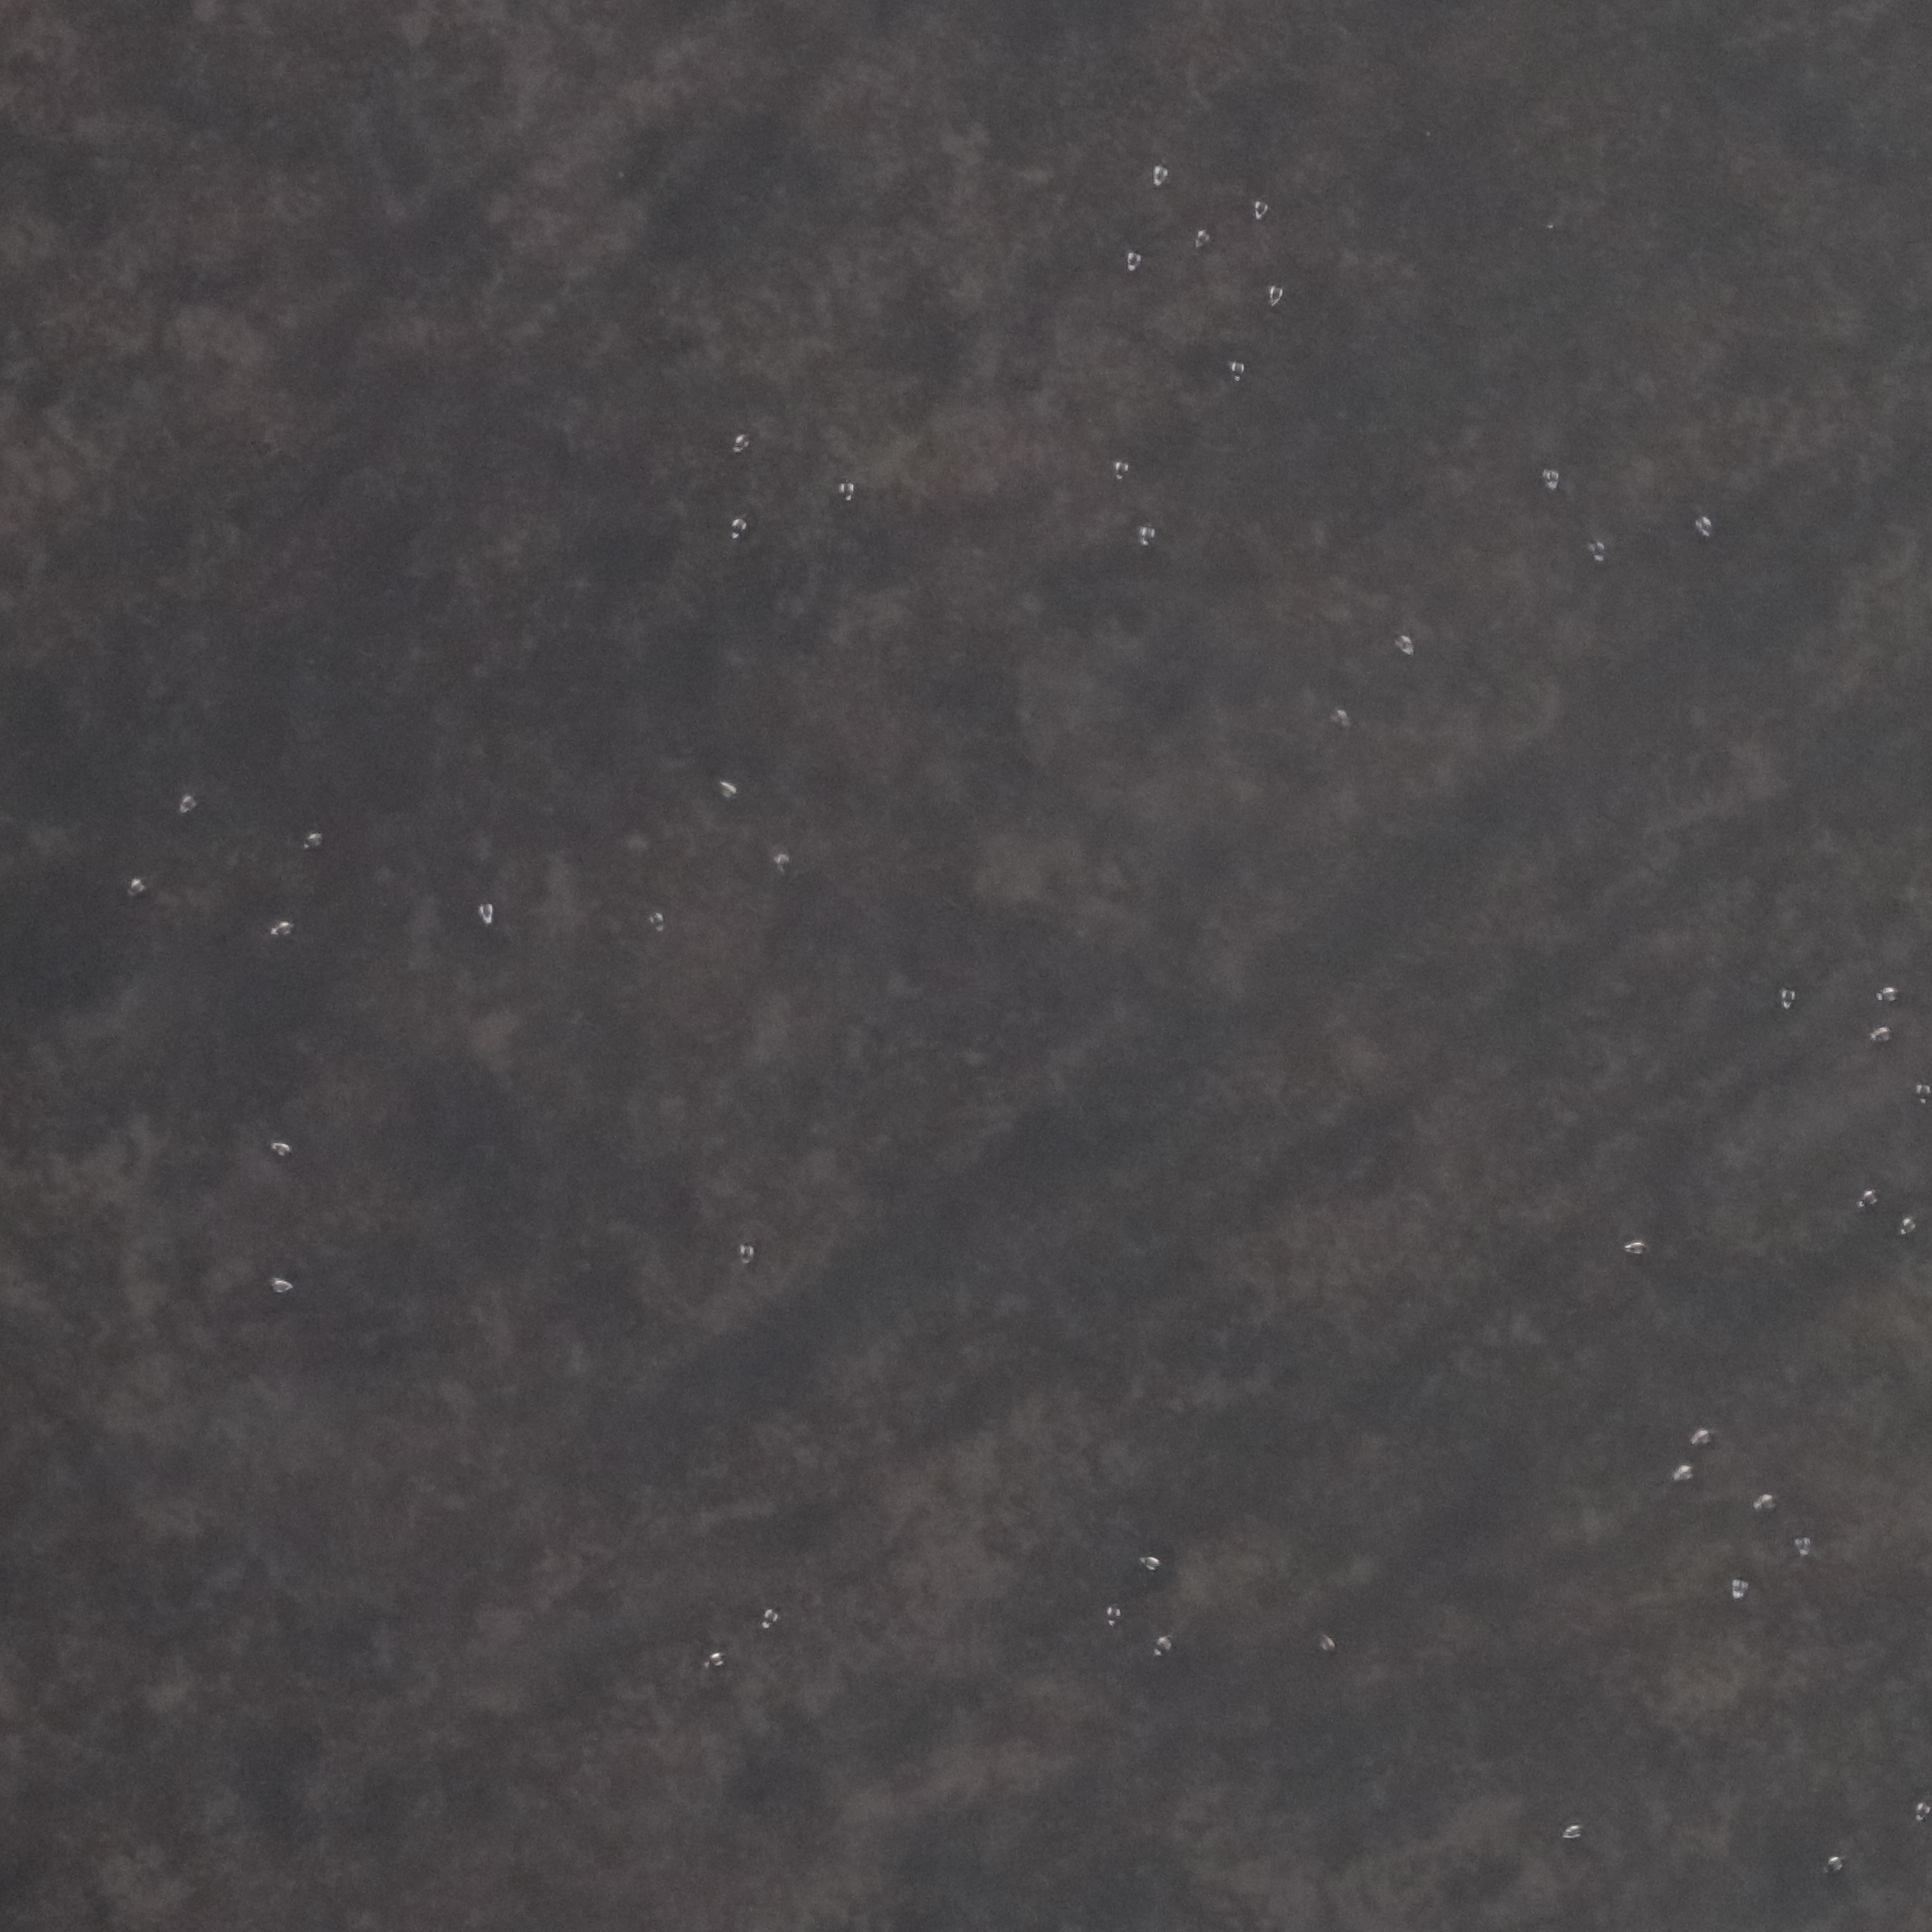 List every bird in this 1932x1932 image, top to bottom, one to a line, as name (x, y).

brant (1162, 174)
brant (1263, 206)
brant (1205, 235)
brant (1133, 259)
brant (1279, 294)
brant (1240, 362)
brant (747, 442)
brant (1127, 471)
brant (1545, 473)
brant (850, 490)
brant (737, 524)
brant (1704, 524)
brant (1144, 526)
brant (1594, 550)
brant (1401, 643)
brant (1338, 715)
brant (724, 786)
brant (198, 806)
brant (320, 844)
brant (788, 857)
brant (134, 885)
brant (486, 918)
brant (283, 925)
brant (660, 932)
brant (1892, 1000)
brant (1788, 1003)
brant (1881, 1037)
brant (1927, 1088)
brant (277, 1143)
brant (1867, 1195)
brant (1905, 1224)
brant (1625, 1253)
brant (747, 1255)
brant (284, 1286)
brant (1716, 1438)
brant (1690, 1472)
brant (1774, 1502)
brant (1805, 1541)
brant (1153, 1554)
brant (1747, 1581)
brant (1115, 1612)
brant (781, 1613)
brant (1324, 1642)
brant (1162, 1644)
brant (716, 1666)
brant (1562, 1832)
brant (1842, 1865)